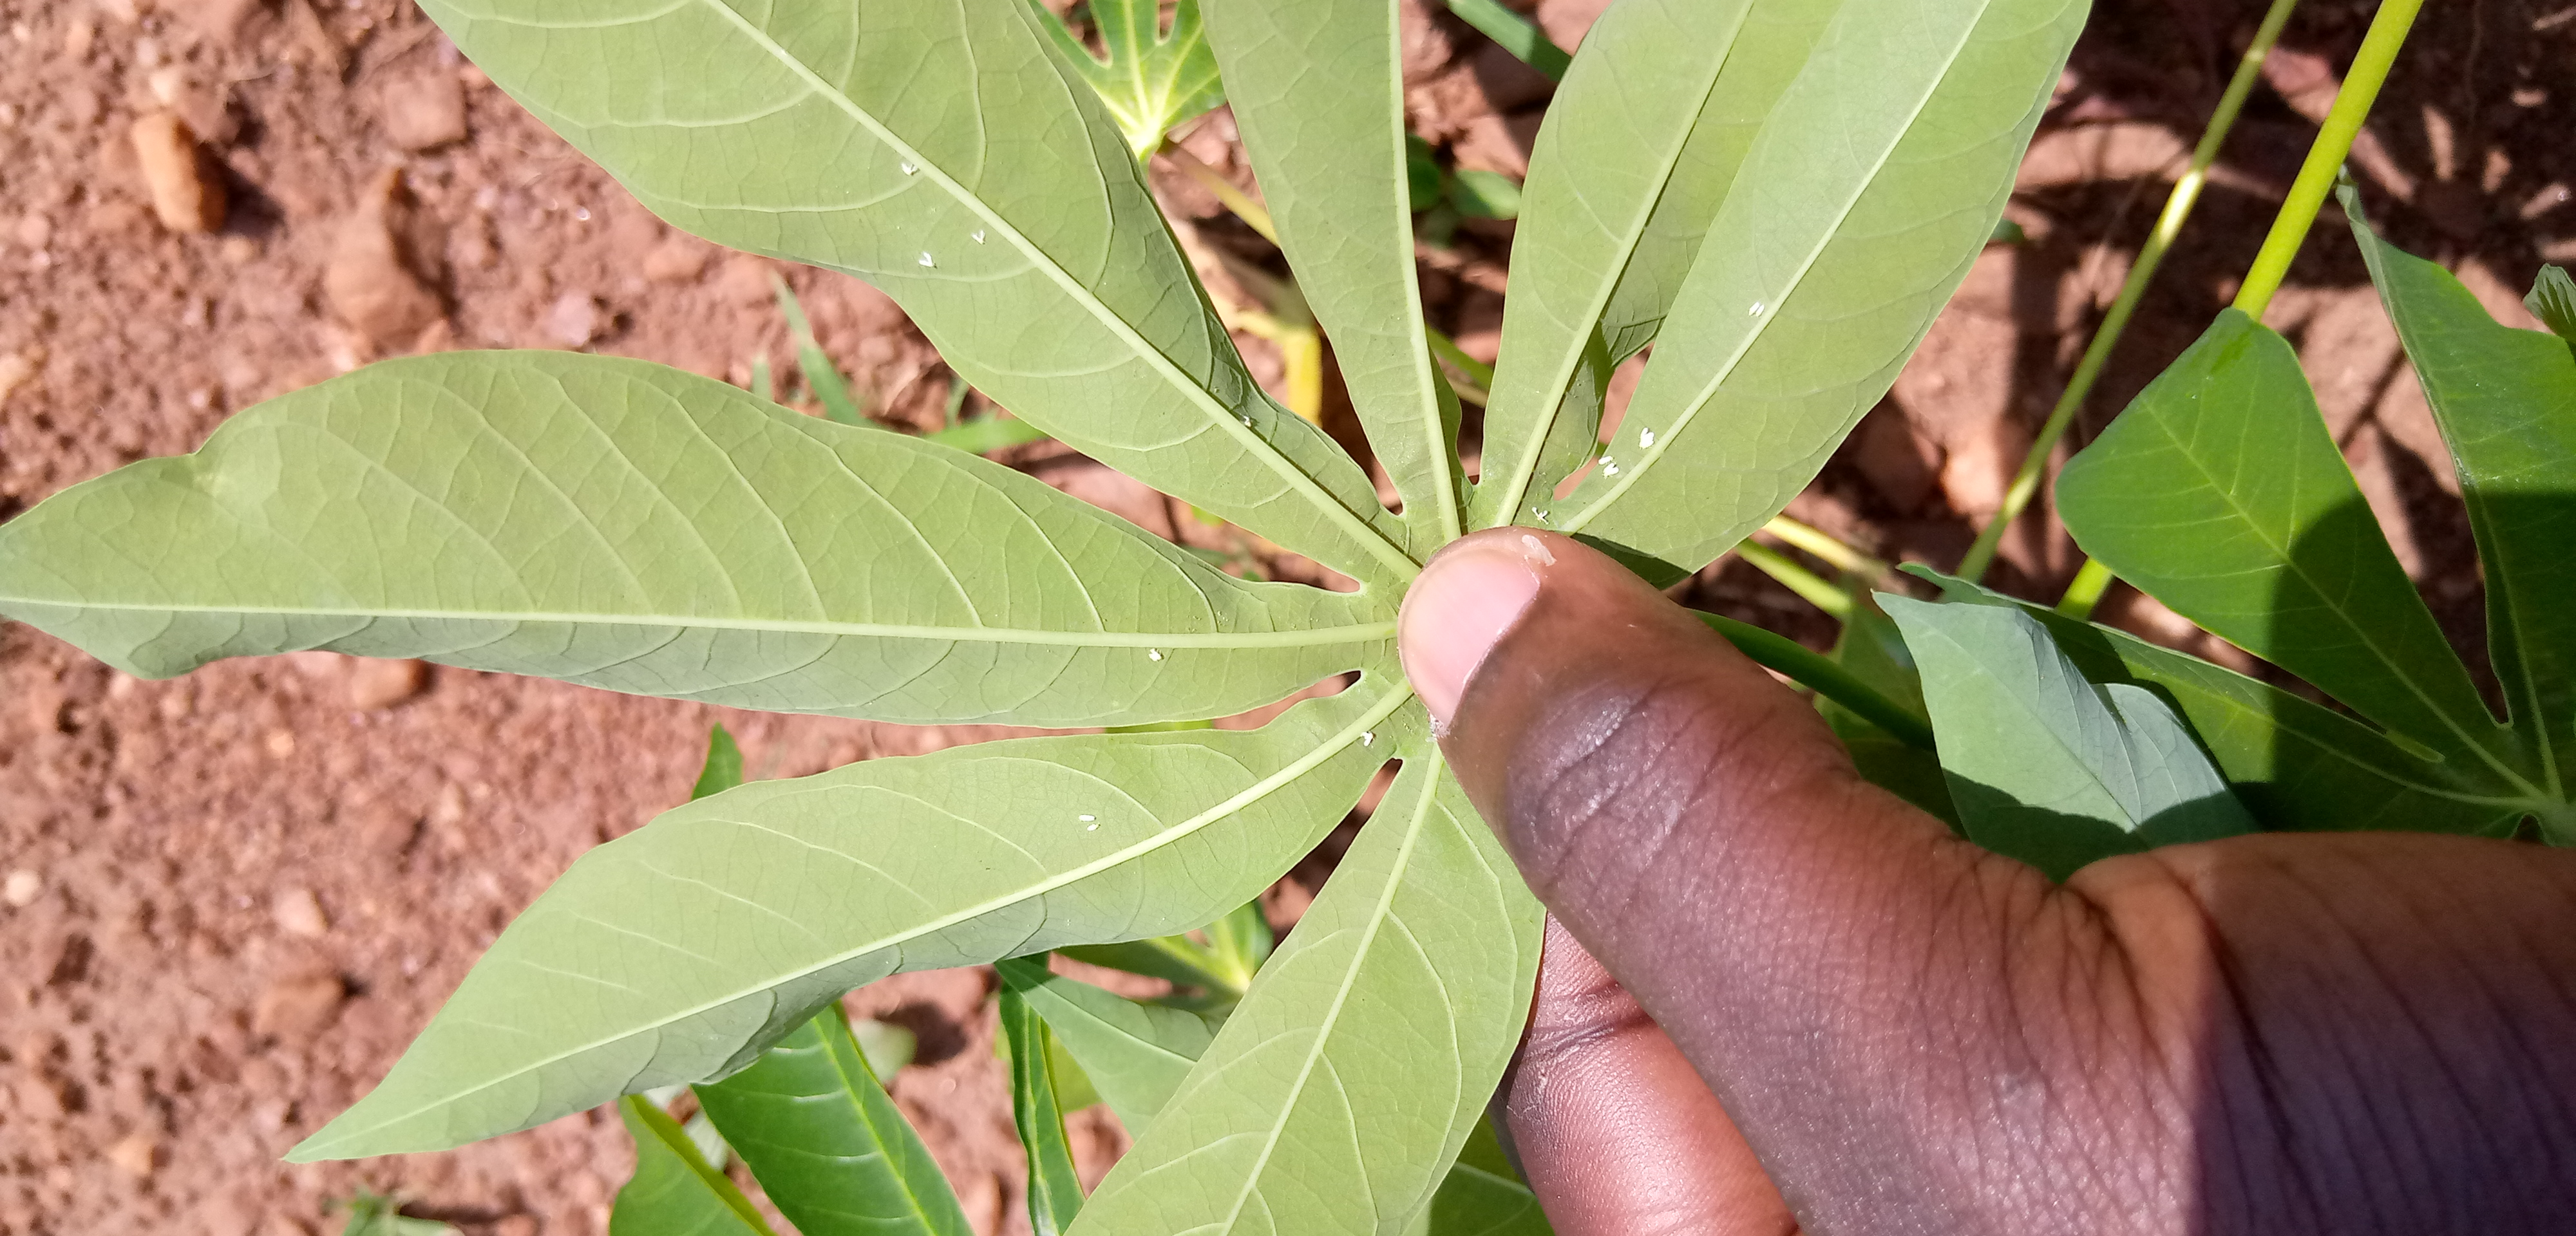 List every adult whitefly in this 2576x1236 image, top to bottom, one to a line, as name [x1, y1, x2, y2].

whitefly [899, 160, 920, 178]
whitefly [971, 229, 985, 245]
whitefly [916, 250, 936, 270]
whitefly [1747, 299, 1767, 319]
whitefly [1754, 301, 1772, 323]
whitefly [1242, 414, 1253, 429]
whitefly [1633, 422, 1659, 444]
whitefly [1638, 426, 1657, 451]
whitefly [1596, 454, 1614, 464]
whitefly [1601, 462, 1620, 480]
whitefly [1530, 505, 1551, 527]
whitefly [1146, 646, 1166, 663]
whitefly [1359, 731, 1376, 747]
whitefly [1077, 813, 1097, 823]
whitefly [1086, 823, 1101, 832]